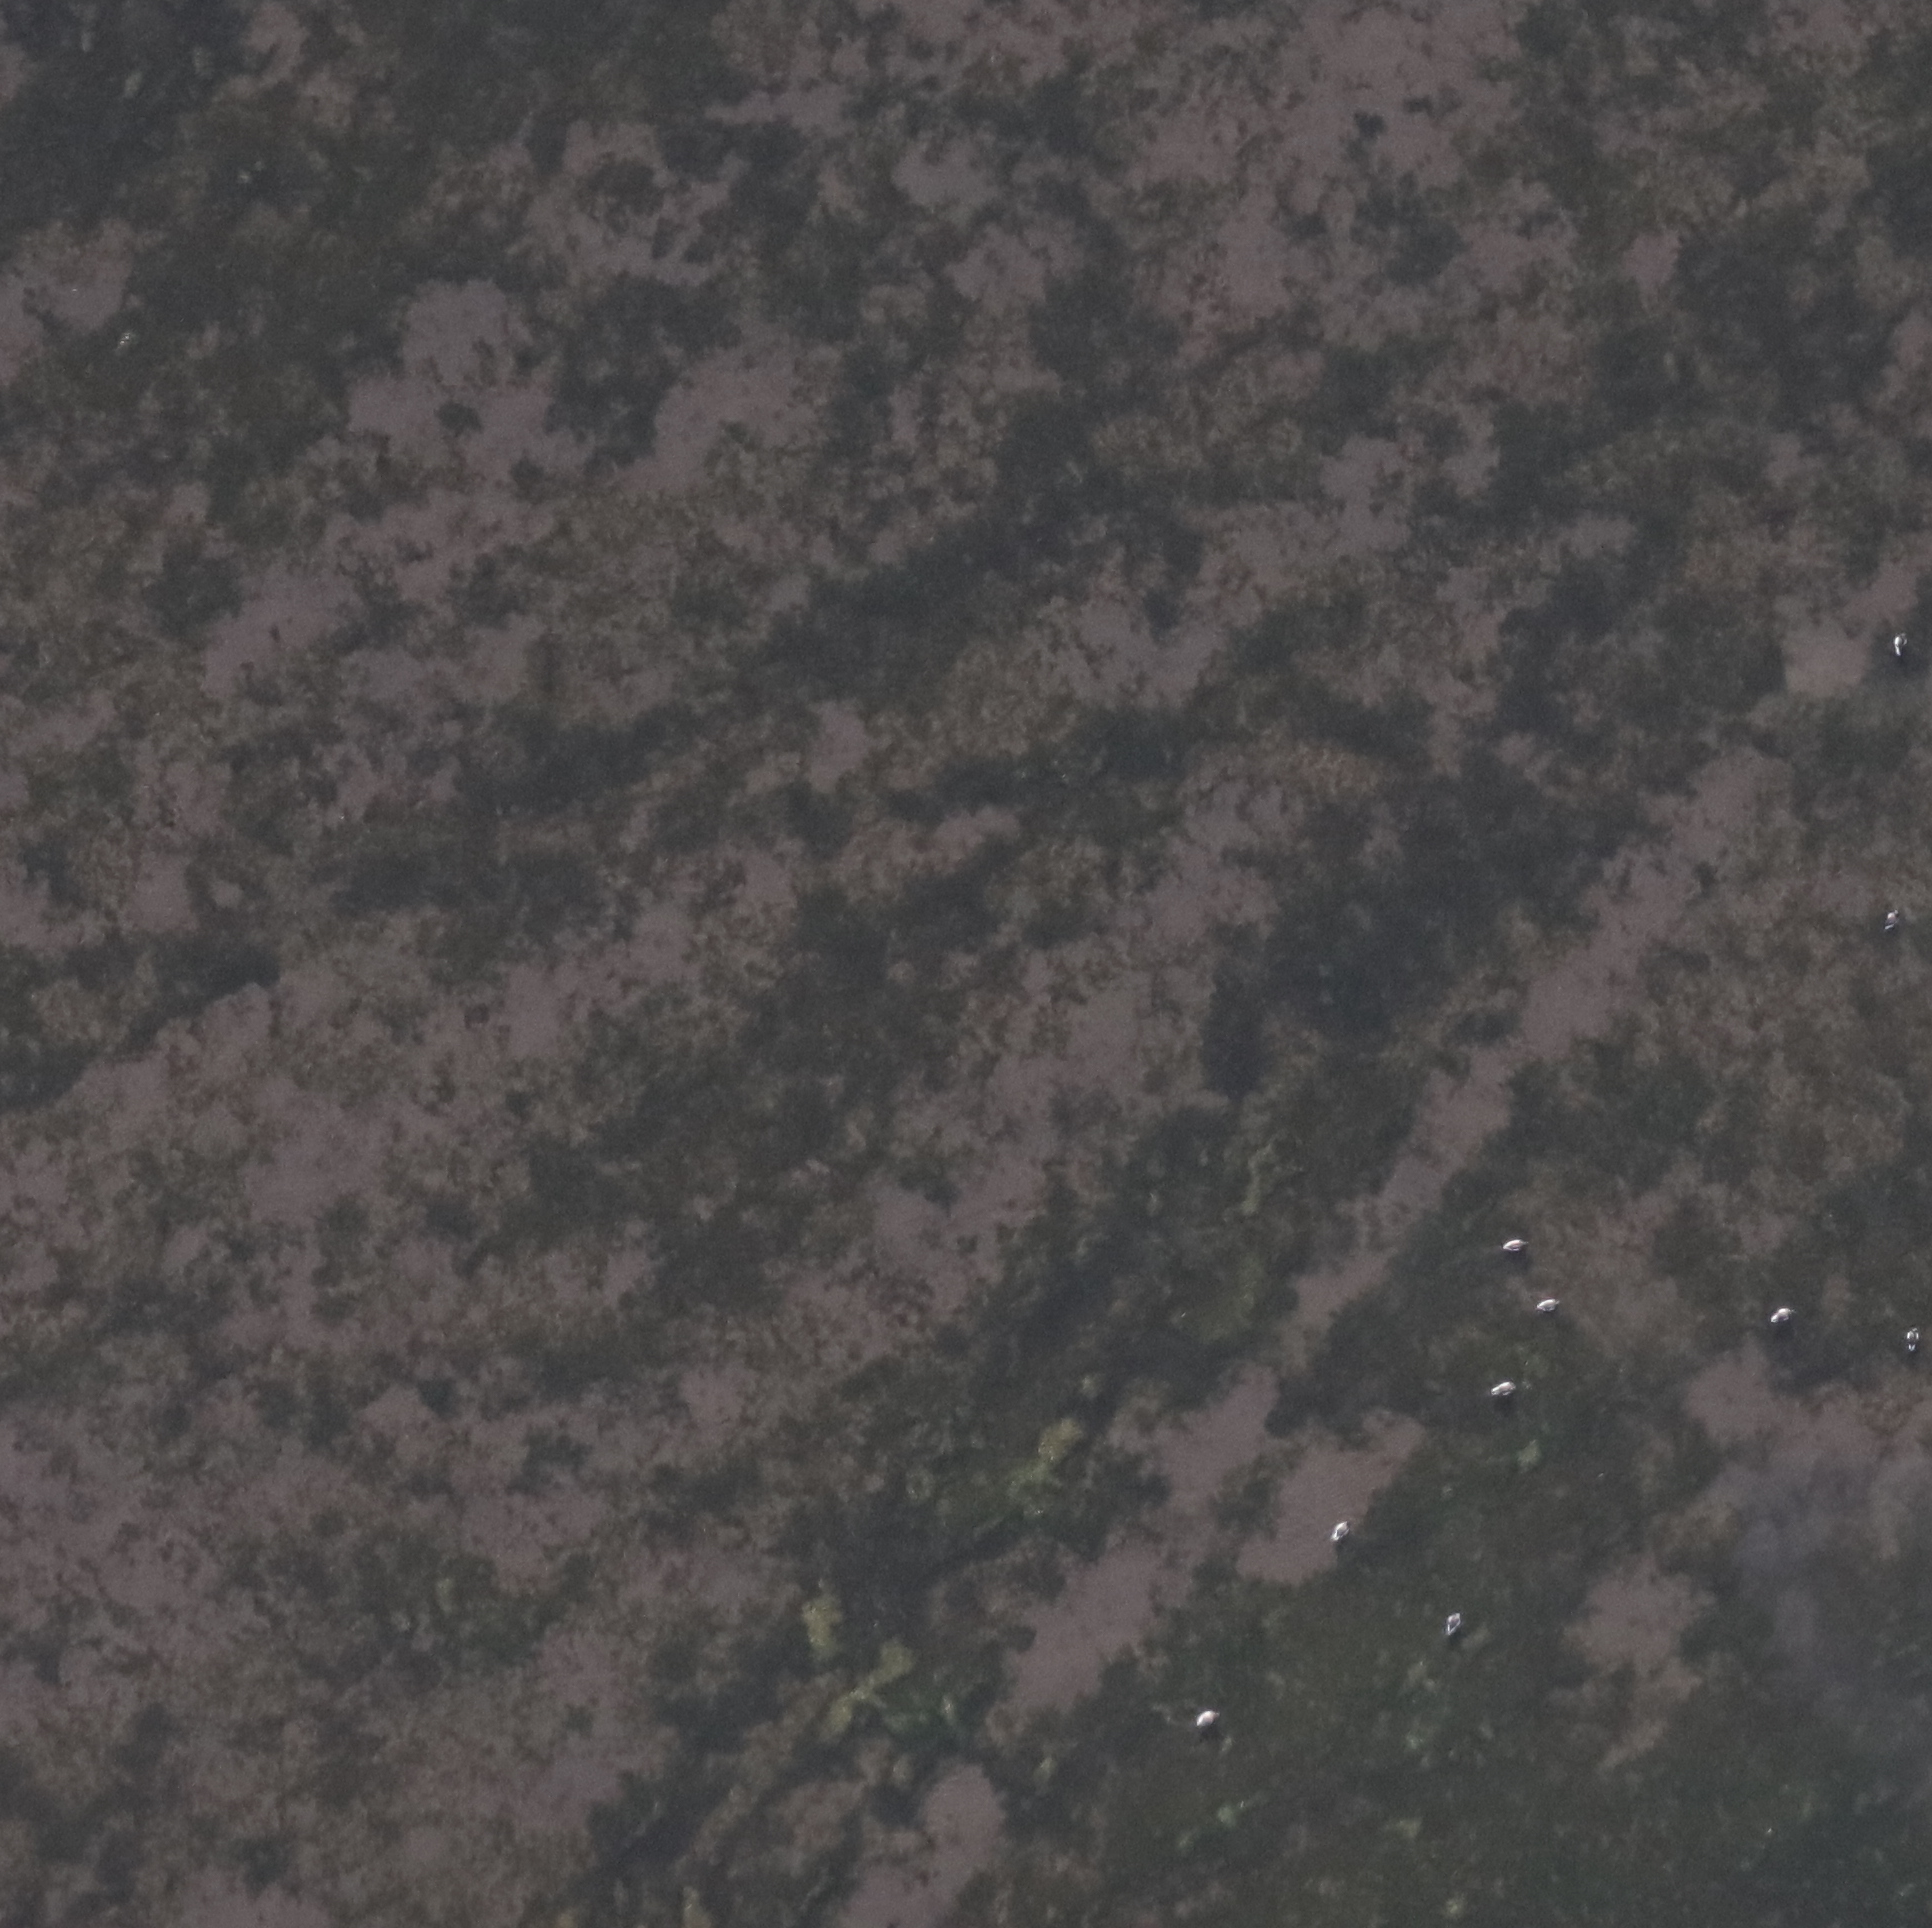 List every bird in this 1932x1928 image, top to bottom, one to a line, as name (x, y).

brant (1902, 647)
brant (1892, 922)
brant (1516, 1245)
brant (1547, 1303)
brant (1777, 1316)
brant (1910, 1337)
brant (1502, 1392)
brant (1344, 1528)
brant (1458, 1623)
brant (1204, 1719)